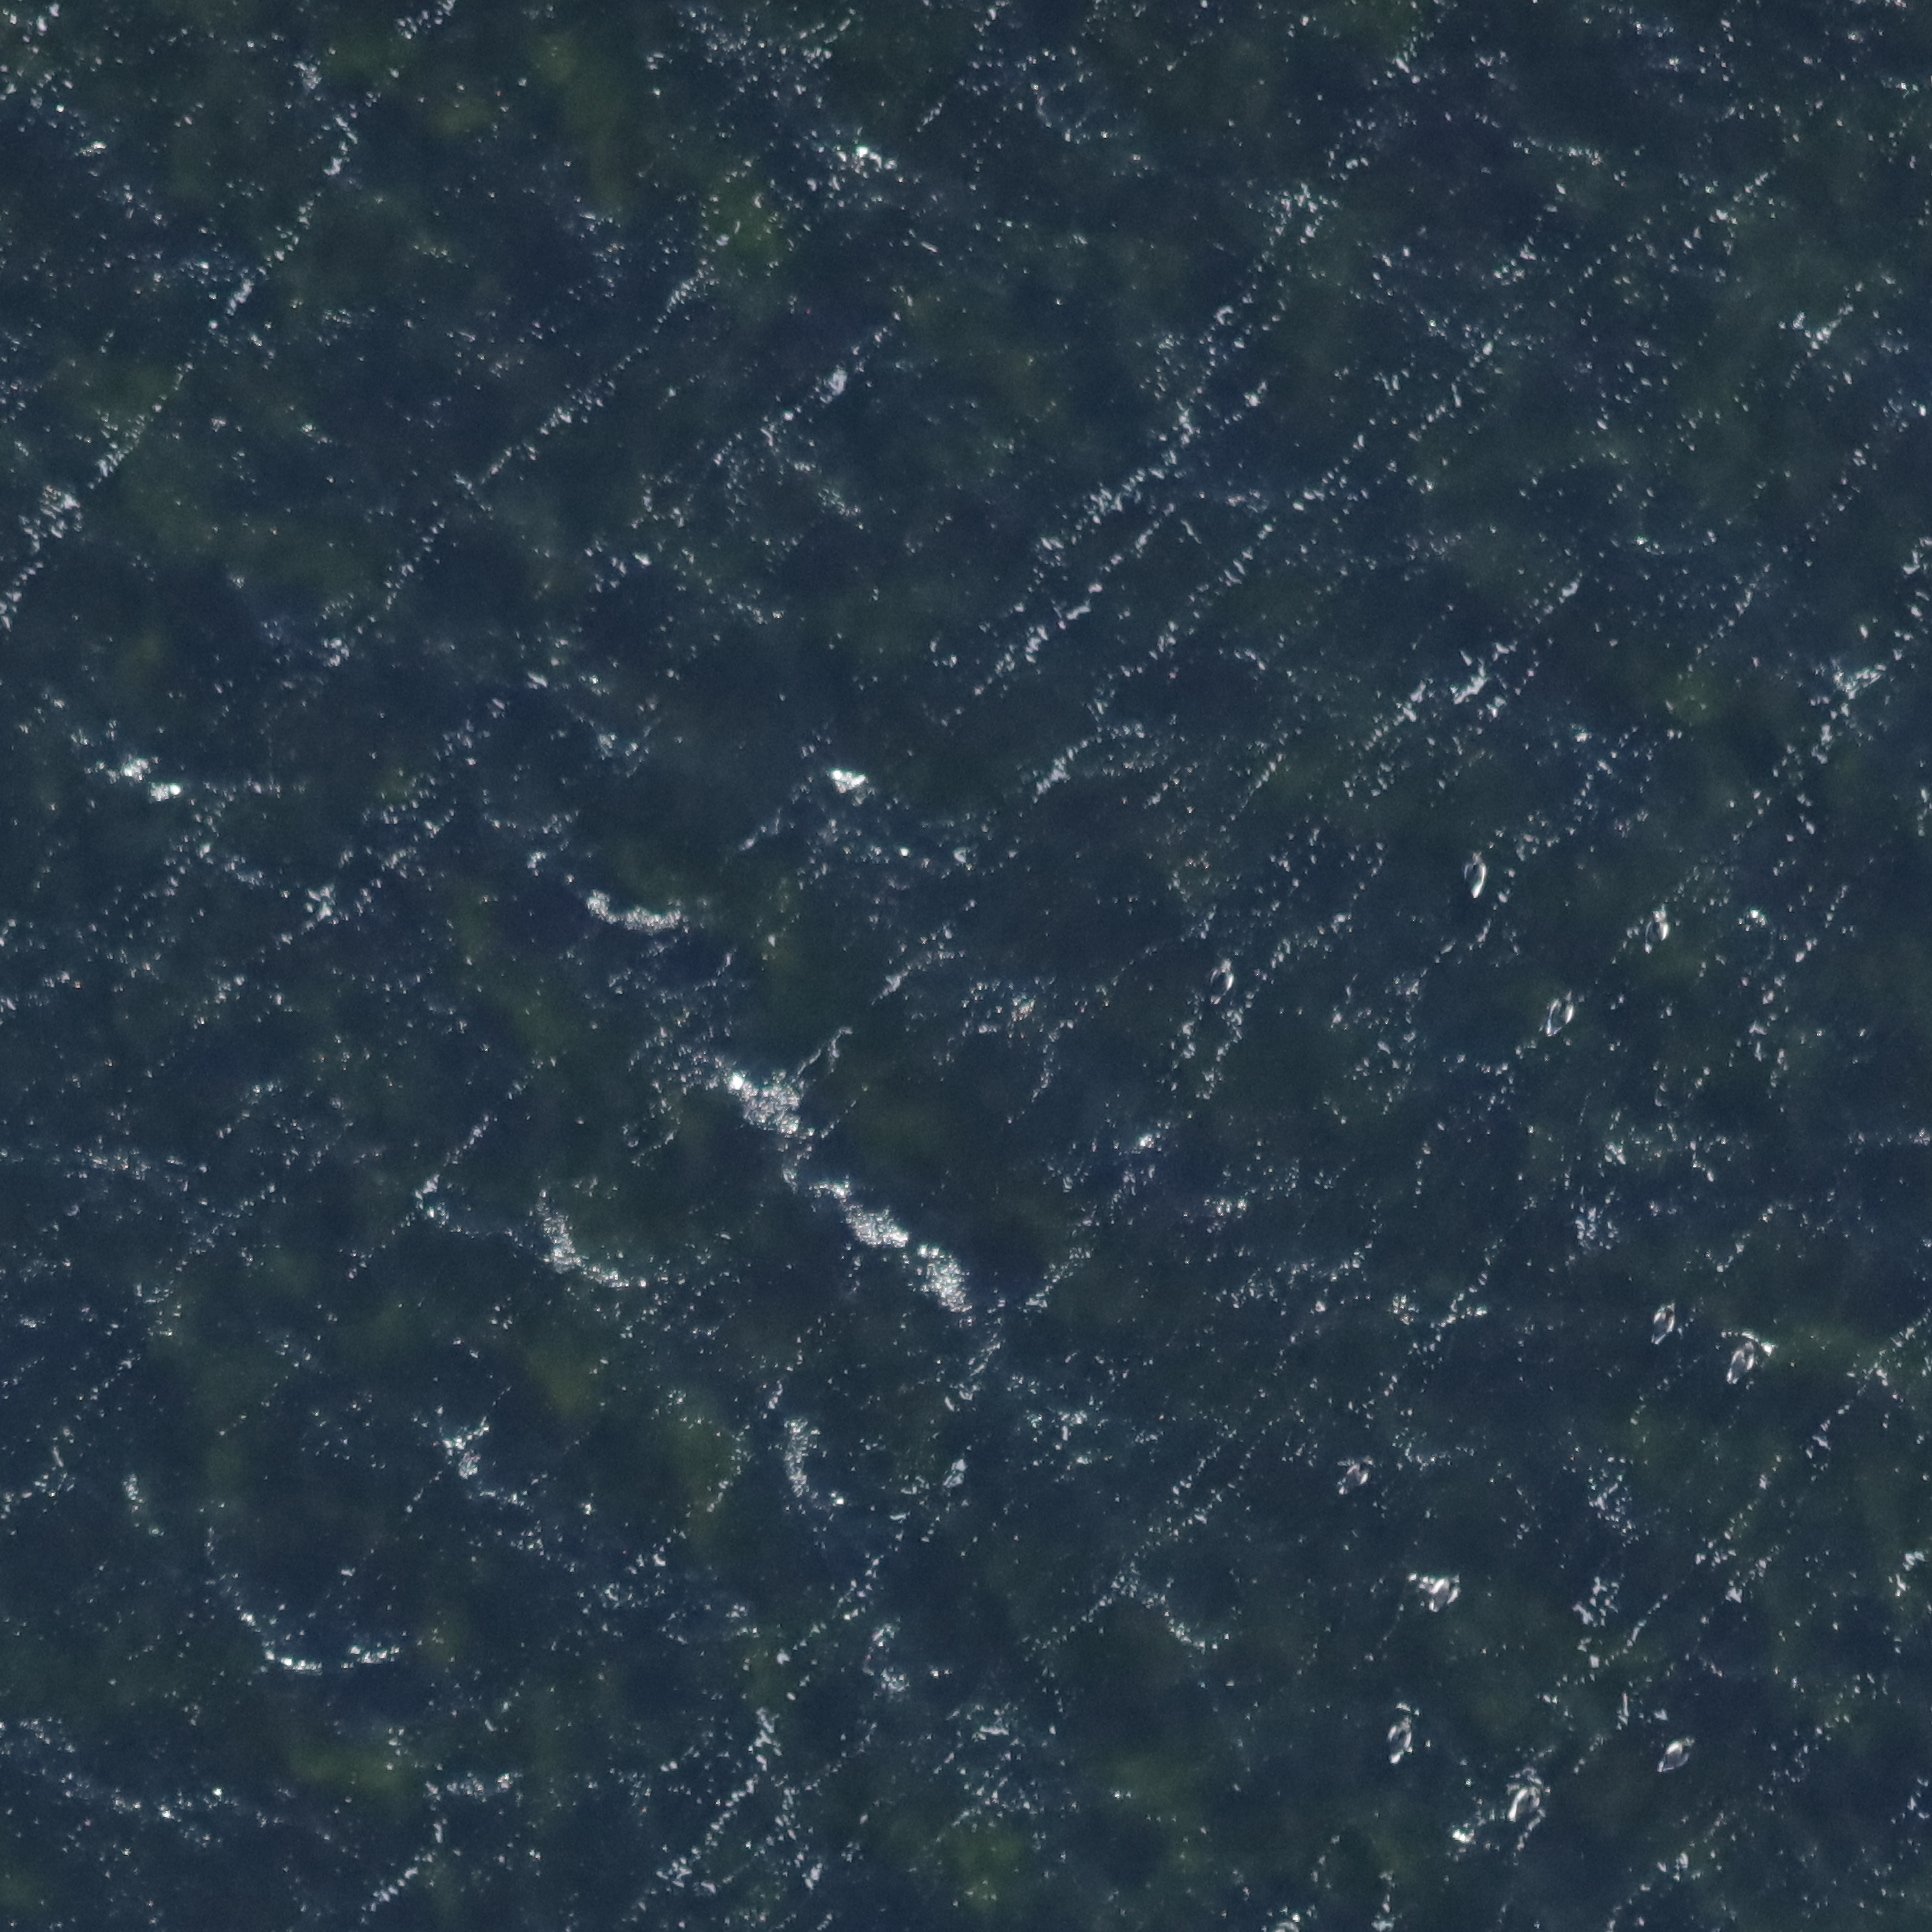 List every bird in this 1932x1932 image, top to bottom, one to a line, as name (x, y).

brant (1473, 875)
brant (1656, 933)
brant (1222, 983)
brant (1559, 1017)
brant (1660, 1326)
brant (1741, 1366)
brant (1356, 1476)
brant (1442, 1591)
brant (1399, 1741)
brant (1678, 1756)
brant (1526, 1803)